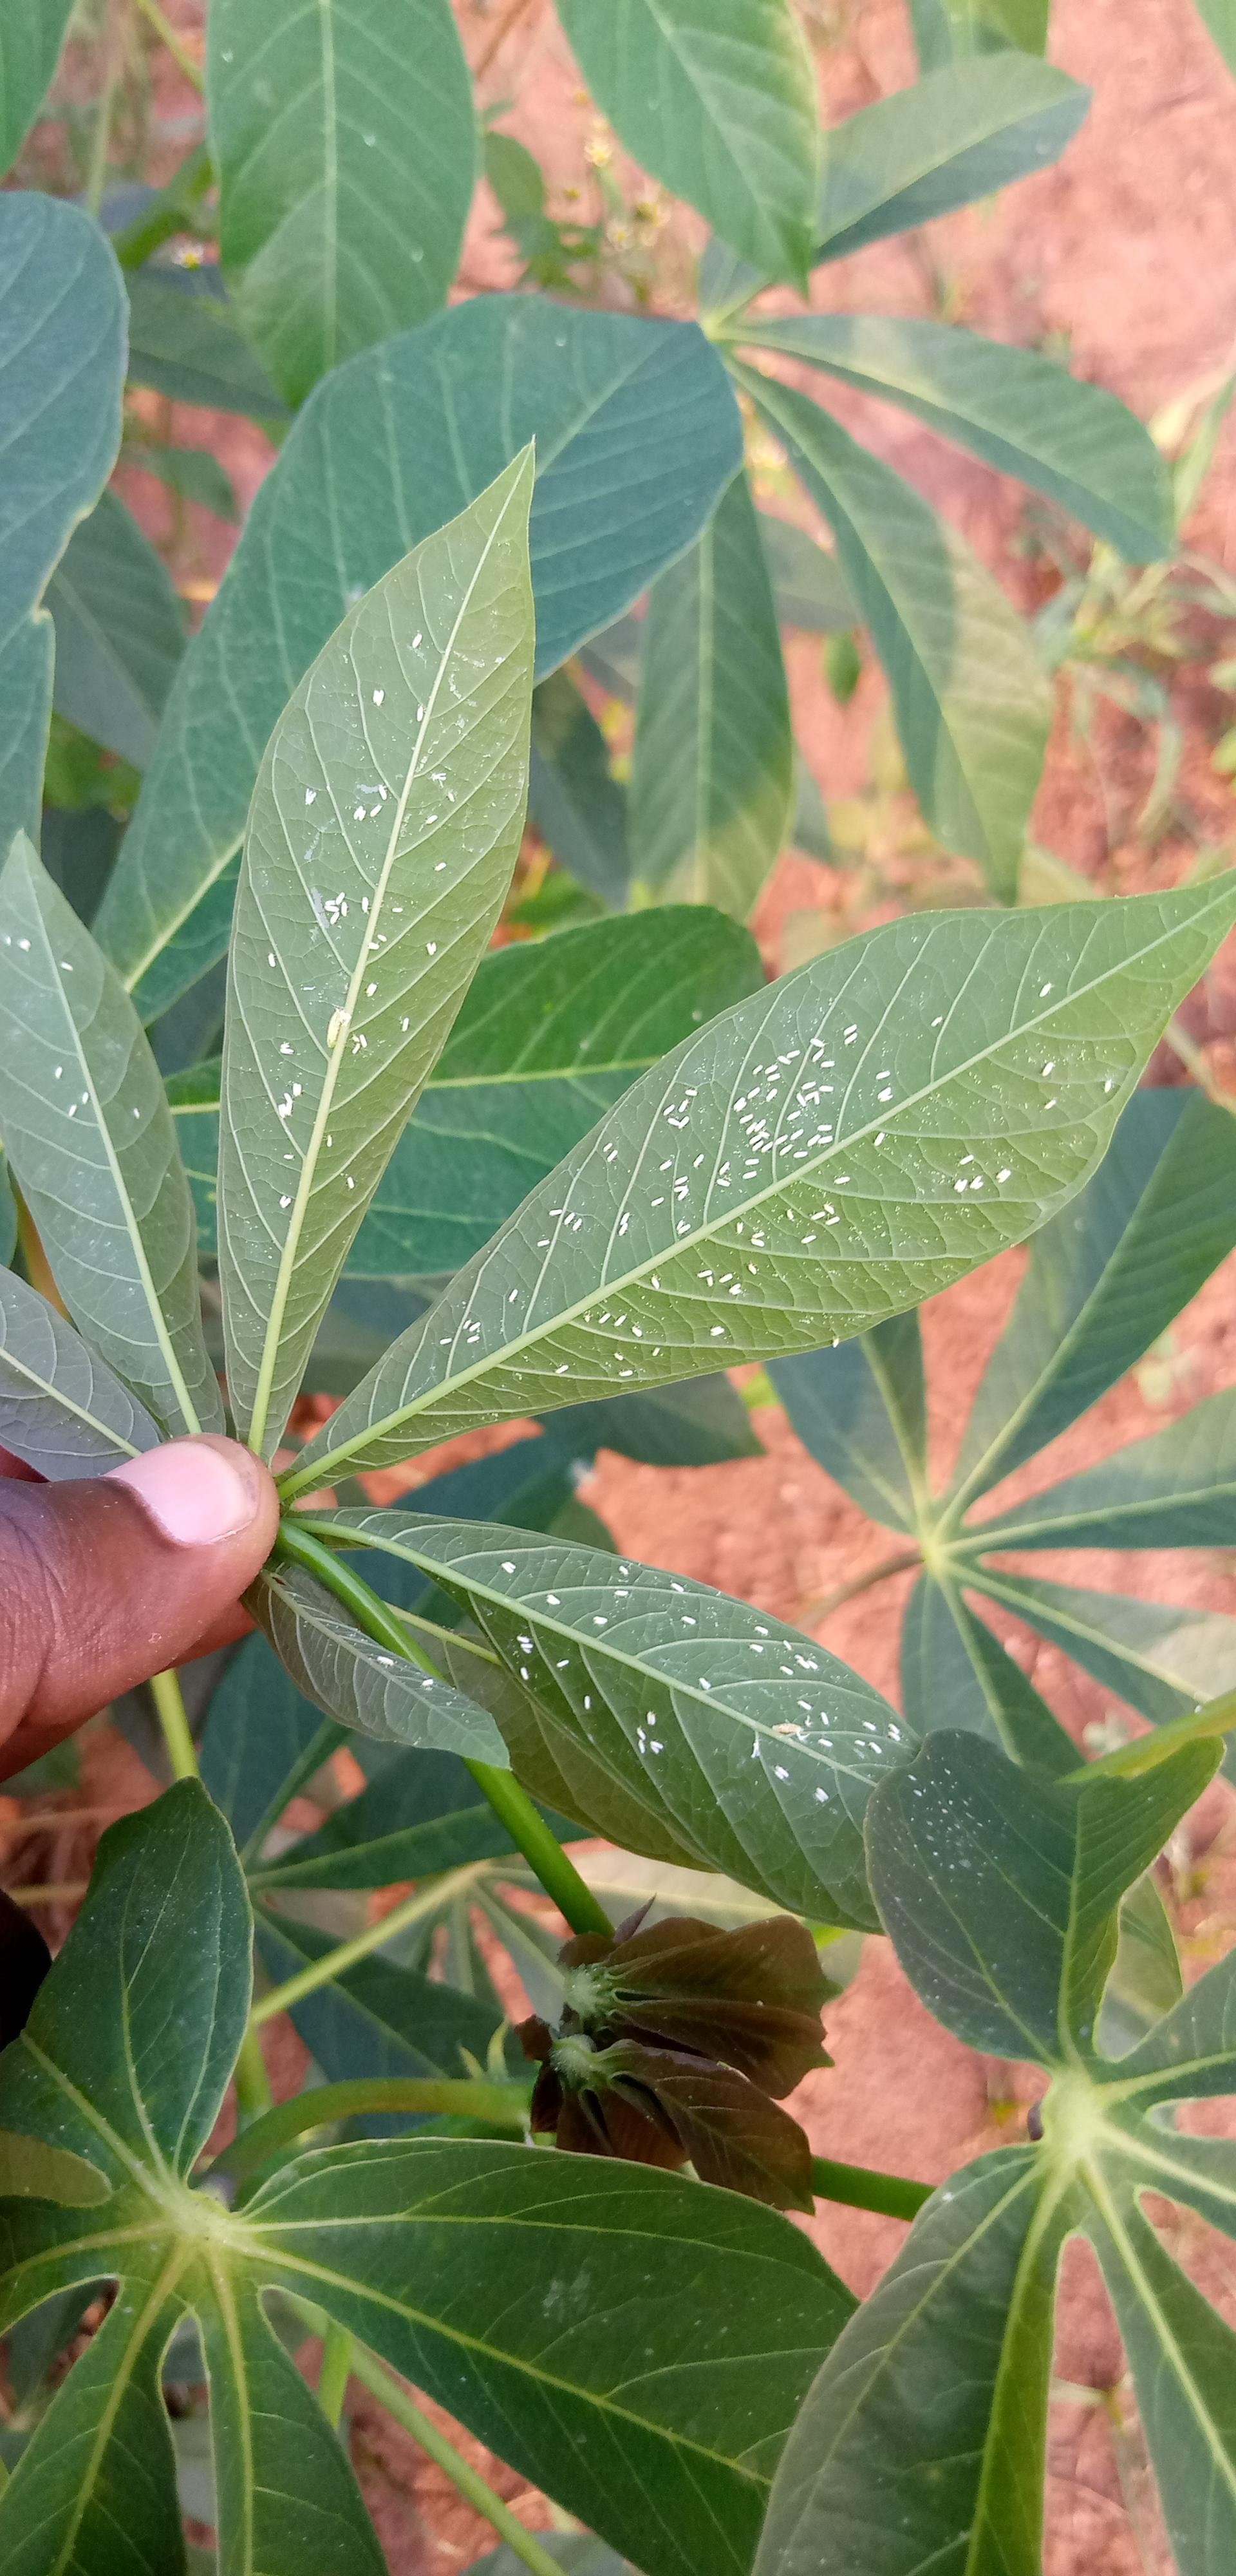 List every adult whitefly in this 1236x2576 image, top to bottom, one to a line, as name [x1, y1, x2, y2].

whitefly [410, 630, 426, 650]
whitefly [372, 688, 378, 703]
whitefly [375, 688, 386, 706]
whitefly [415, 704, 426, 723]
whitefly [427, 770, 451, 784]
whitefly [377, 784, 389, 800]
whitefly [303, 785, 317, 807]
whitefly [447, 791, 457, 804]
whitefly [368, 803, 383, 819]
whitefly [353, 806, 364, 820]
whitefly [359, 809, 366, 822]
whitefly [422, 812, 440, 826]
whitefly [433, 859, 450, 873]
whitefly [336, 892, 346, 905]
whitefly [360, 894, 370, 916]
whitefly [323, 900, 336, 905]
whitefly [341, 900, 348, 917]
whitefly [324, 905, 339, 913]
whitefly [389, 906, 404, 916]
whitefly [329, 912, 341, 926]
whitefly [4, 933, 12, 947]
whitefly [376, 933, 388, 943]
whitefly [18, 937, 35, 954]
whitefly [366, 942, 380, 951]
whitefly [432, 942, 437, 953]
whitefly [425, 942, 434, 956]
whitefly [266, 952, 277, 968]
whitefly [57, 958, 75, 972]
whitefly [1037, 981, 1054, 998]
whitefly [366, 983, 373, 995]
whitefly [368, 983, 377, 998]
whitefly [929, 1014, 946, 1028]
whitefly [399, 1017, 411, 1033]
whitefly [842, 1024, 858, 1037]
whitefly [843, 1031, 858, 1048]
whitefly [360, 1033, 370, 1050]
whitefly [350, 1035, 359, 1042]
whitefly [809, 1037, 826, 1047]
whitefly [279, 1040, 291, 1048]
whitefly [351, 1043, 361, 1056]
whitefly [279, 1047, 295, 1056]
whitefly [811, 1048, 824, 1064]
whitefly [787, 1049, 801, 1058]
whitefly [776, 1054, 792, 1066]
whitefly [1040, 1059, 1056, 1077]
whitefly [819, 1060, 838, 1069]
whitefly [52, 1063, 64, 1081]
whitefly [751, 1064, 763, 1077]
whitefly [763, 1064, 778, 1075]
whitefly [874, 1068, 891, 1079]
whitefly [767, 1072, 782, 1083]
whitefly [1103, 1077, 1114, 1094]
whitefly [801, 1080, 817, 1092]
whitefly [292, 1081, 297, 1097]
whitefly [297, 1081, 303, 1097]
whitefly [817, 1084, 835, 1094]
whitefly [747, 1086, 761, 1099]
whitefly [877, 1086, 892, 1100]
whitefly [765, 1086, 779, 1101]
whitefly [683, 1088, 698, 1097]
whitefly [79, 1091, 91, 1107]
whitefly [283, 1091, 295, 1103]
whitefly [795, 1092, 807, 1108]
whitefly [805, 1092, 814, 1101]
whitefly [814, 1092, 821, 1106]
whitefly [879, 1093, 894, 1104]
whitefly [677, 1097, 689, 1113]
whitefly [732, 1098, 748, 1113]
whitefly [1043, 1098, 1057, 1111]
whitefly [66, 1101, 79, 1118]
whitefly [277, 1101, 285, 1119]
whitefly [285, 1103, 293, 1117]
whitefly [662, 1103, 676, 1117]
whitefly [129, 1104, 143, 1121]
whitefly [787, 1110, 801, 1122]
whitefly [738, 1113, 754, 1126]
whitefly [680, 1115, 690, 1130]
whitefly [666, 1117, 679, 1127]
whitefly [754, 1119, 767, 1132]
whitefly [746, 1122, 758, 1135]
whitefly [816, 1123, 833, 1132]
whitefly [790, 1128, 805, 1141]
whitefly [870, 1130, 888, 1147]
whitefly [322, 1131, 336, 1150]
whitefly [757, 1131, 770, 1139]
whitefly [775, 1133, 789, 1147]
whitefly [807, 1133, 821, 1148]
whitefly [749, 1134, 762, 1146]
whitefly [818, 1135, 834, 1146]
whitefly [753, 1140, 764, 1153]
whitefly [761, 1141, 774, 1154]
whitefly [601, 1142, 613, 1153]
whitefly [779, 1144, 793, 1159]
whitefly [606, 1149, 619, 1164]
whitefly [792, 1150, 809, 1159]
whitefly [281, 1151, 295, 1162]
whitefly [958, 1151, 976, 1166]
whitefly [691, 1152, 705, 1169]
whitefly [744, 1157, 760, 1166]
whitefly [658, 1157, 673, 1172]
whitefly [718, 1159, 732, 1177]
whitefly [996, 1169, 1007, 1180]
whitefly [740, 1170, 760, 1180]
whitefly [998, 1170, 1011, 1184]
whitefly [346, 1172, 358, 1192]
whitefly [832, 1173, 852, 1186]
whitefly [970, 1175, 982, 1190]
whitefly [675, 1175, 689, 1186]
whitefly [716, 1178, 731, 1189]
whitefly [954, 1179, 962, 1191]
whitefly [958, 1179, 968, 1195]
whitefly [975, 1180, 985, 1191]
whitefly [673, 1186, 688, 1192]
whitefly [678, 1188, 689, 1202]
whitefly [279, 1195, 286, 1204]
whitefly [648, 1195, 666, 1208]
whitefly [283, 1197, 292, 1209]
whitefly [822, 1202, 836, 1216]
whitefly [547, 1207, 563, 1217]
whitefly [785, 1207, 795, 1222]
whitefly [620, 1211, 630, 1225]
whitefly [810, 1211, 827, 1222]
whitefly [564, 1211, 576, 1226]
whitefly [572, 1216, 583, 1234]
whitefly [825, 1216, 840, 1227]
whitefly [677, 1219, 686, 1231]
whitefly [735, 1220, 745, 1235]
whitefly [619, 1222, 629, 1237]
whitefly [678, 1223, 691, 1236]
whitefly [751, 1231, 765, 1238]
whitefly [800, 1234, 817, 1244]
whitefly [535, 1238, 550, 1249]
whitefly [749, 1238, 765, 1249]
whitefly [747, 1262, 758, 1276]
whitefly [696, 1269, 713, 1279]
whitefly [718, 1273, 733, 1284]
whitefly [650, 1275, 660, 1291]
whitefly [706, 1276, 715, 1288]
whitefly [729, 1283, 742, 1294]
whitefly [507, 1287, 520, 1303]
whitefly [732, 1288, 742, 1296]
whitefly [598, 1311, 610, 1325]
whitefly [613, 1312, 626, 1329]
whitefly [581, 1313, 591, 1323]
whitefly [462, 1318, 471, 1331]
whitefly [469, 1321, 481, 1333]
whitefly [707, 1325, 726, 1338]
whitefly [630, 1326, 643, 1339]
whitefly [465, 1334, 480, 1345]
whitefly [830, 1336, 840, 1349]
whitefly [438, 1336, 453, 1346]
whitefly [650, 1345, 662, 1358]
whitefly [613, 1352, 626, 1362]
whitefly [554, 1363, 569, 1375]
whitefly [616, 1368, 633, 1378]
whitefly [505, 1561, 516, 1569]
whitefly [501, 1562, 514, 1574]
whitefly [617, 1564, 630, 1577]
whitefly [670, 1580, 687, 1594]
whitefly [613, 1589, 630, 1598]
whitefly [545, 1593, 561, 1606]
whitefly [591, 1614, 609, 1626]
whitefly [680, 1614, 697, 1625]
whitefly [752, 1623, 769, 1636]
whitefly [515, 1634, 531, 1643]
whitefly [783, 1639, 793, 1652]
whitefly [748, 1642, 764, 1654]
whitefly [519, 1643, 534, 1649]
whitefly [521, 1648, 532, 1655]
whitefly [374, 1653, 396, 1667]
whitefly [556, 1658, 570, 1669]
whitefly [778, 1664, 794, 1677]
whitefly [518, 1666, 531, 1680]
whitefly [697, 1674, 714, 1694]
whitefly [419, 1676, 435, 1688]
whitefly [581, 1692, 592, 1710]
whitefly [794, 1698, 812, 1712]
whitefly [1192, 1703, 1202, 1715]
whitefly [646, 1709, 651, 1727]
whitefly [819, 1710, 830, 1727]
whitefly [650, 1712, 655, 1726]
whitefly [800, 1715, 812, 1728]
whitefly [860, 1719, 877, 1732]
whitefly [887, 1723, 899, 1734]
whitefly [635, 1727, 646, 1740]
whitefly [887, 1730, 901, 1743]
whitefly [817, 1736, 834, 1748]
whitefly [746, 1738, 763, 1760]
whitefly [852, 1738, 866, 1748]
whitefly [636, 1739, 646, 1754]
whitefly [650, 1739, 664, 1750]
whitefly [867, 1741, 883, 1756]
whitefly [650, 1745, 660, 1756]
whitefly [774, 1764, 791, 1779]
whitefly [774, 1770, 784, 1780]
whitefly [907, 1774, 918, 1782]
whitefly [816, 1786, 829, 1801]
whitefly [912, 1788, 922, 1797]
whitefly [814, 1792, 825, 1804]
whitefly [947, 1799, 954, 1806]
whitefly [756, 1998, 765, 2007]
whitefly [941, 2189, 955, 2202]